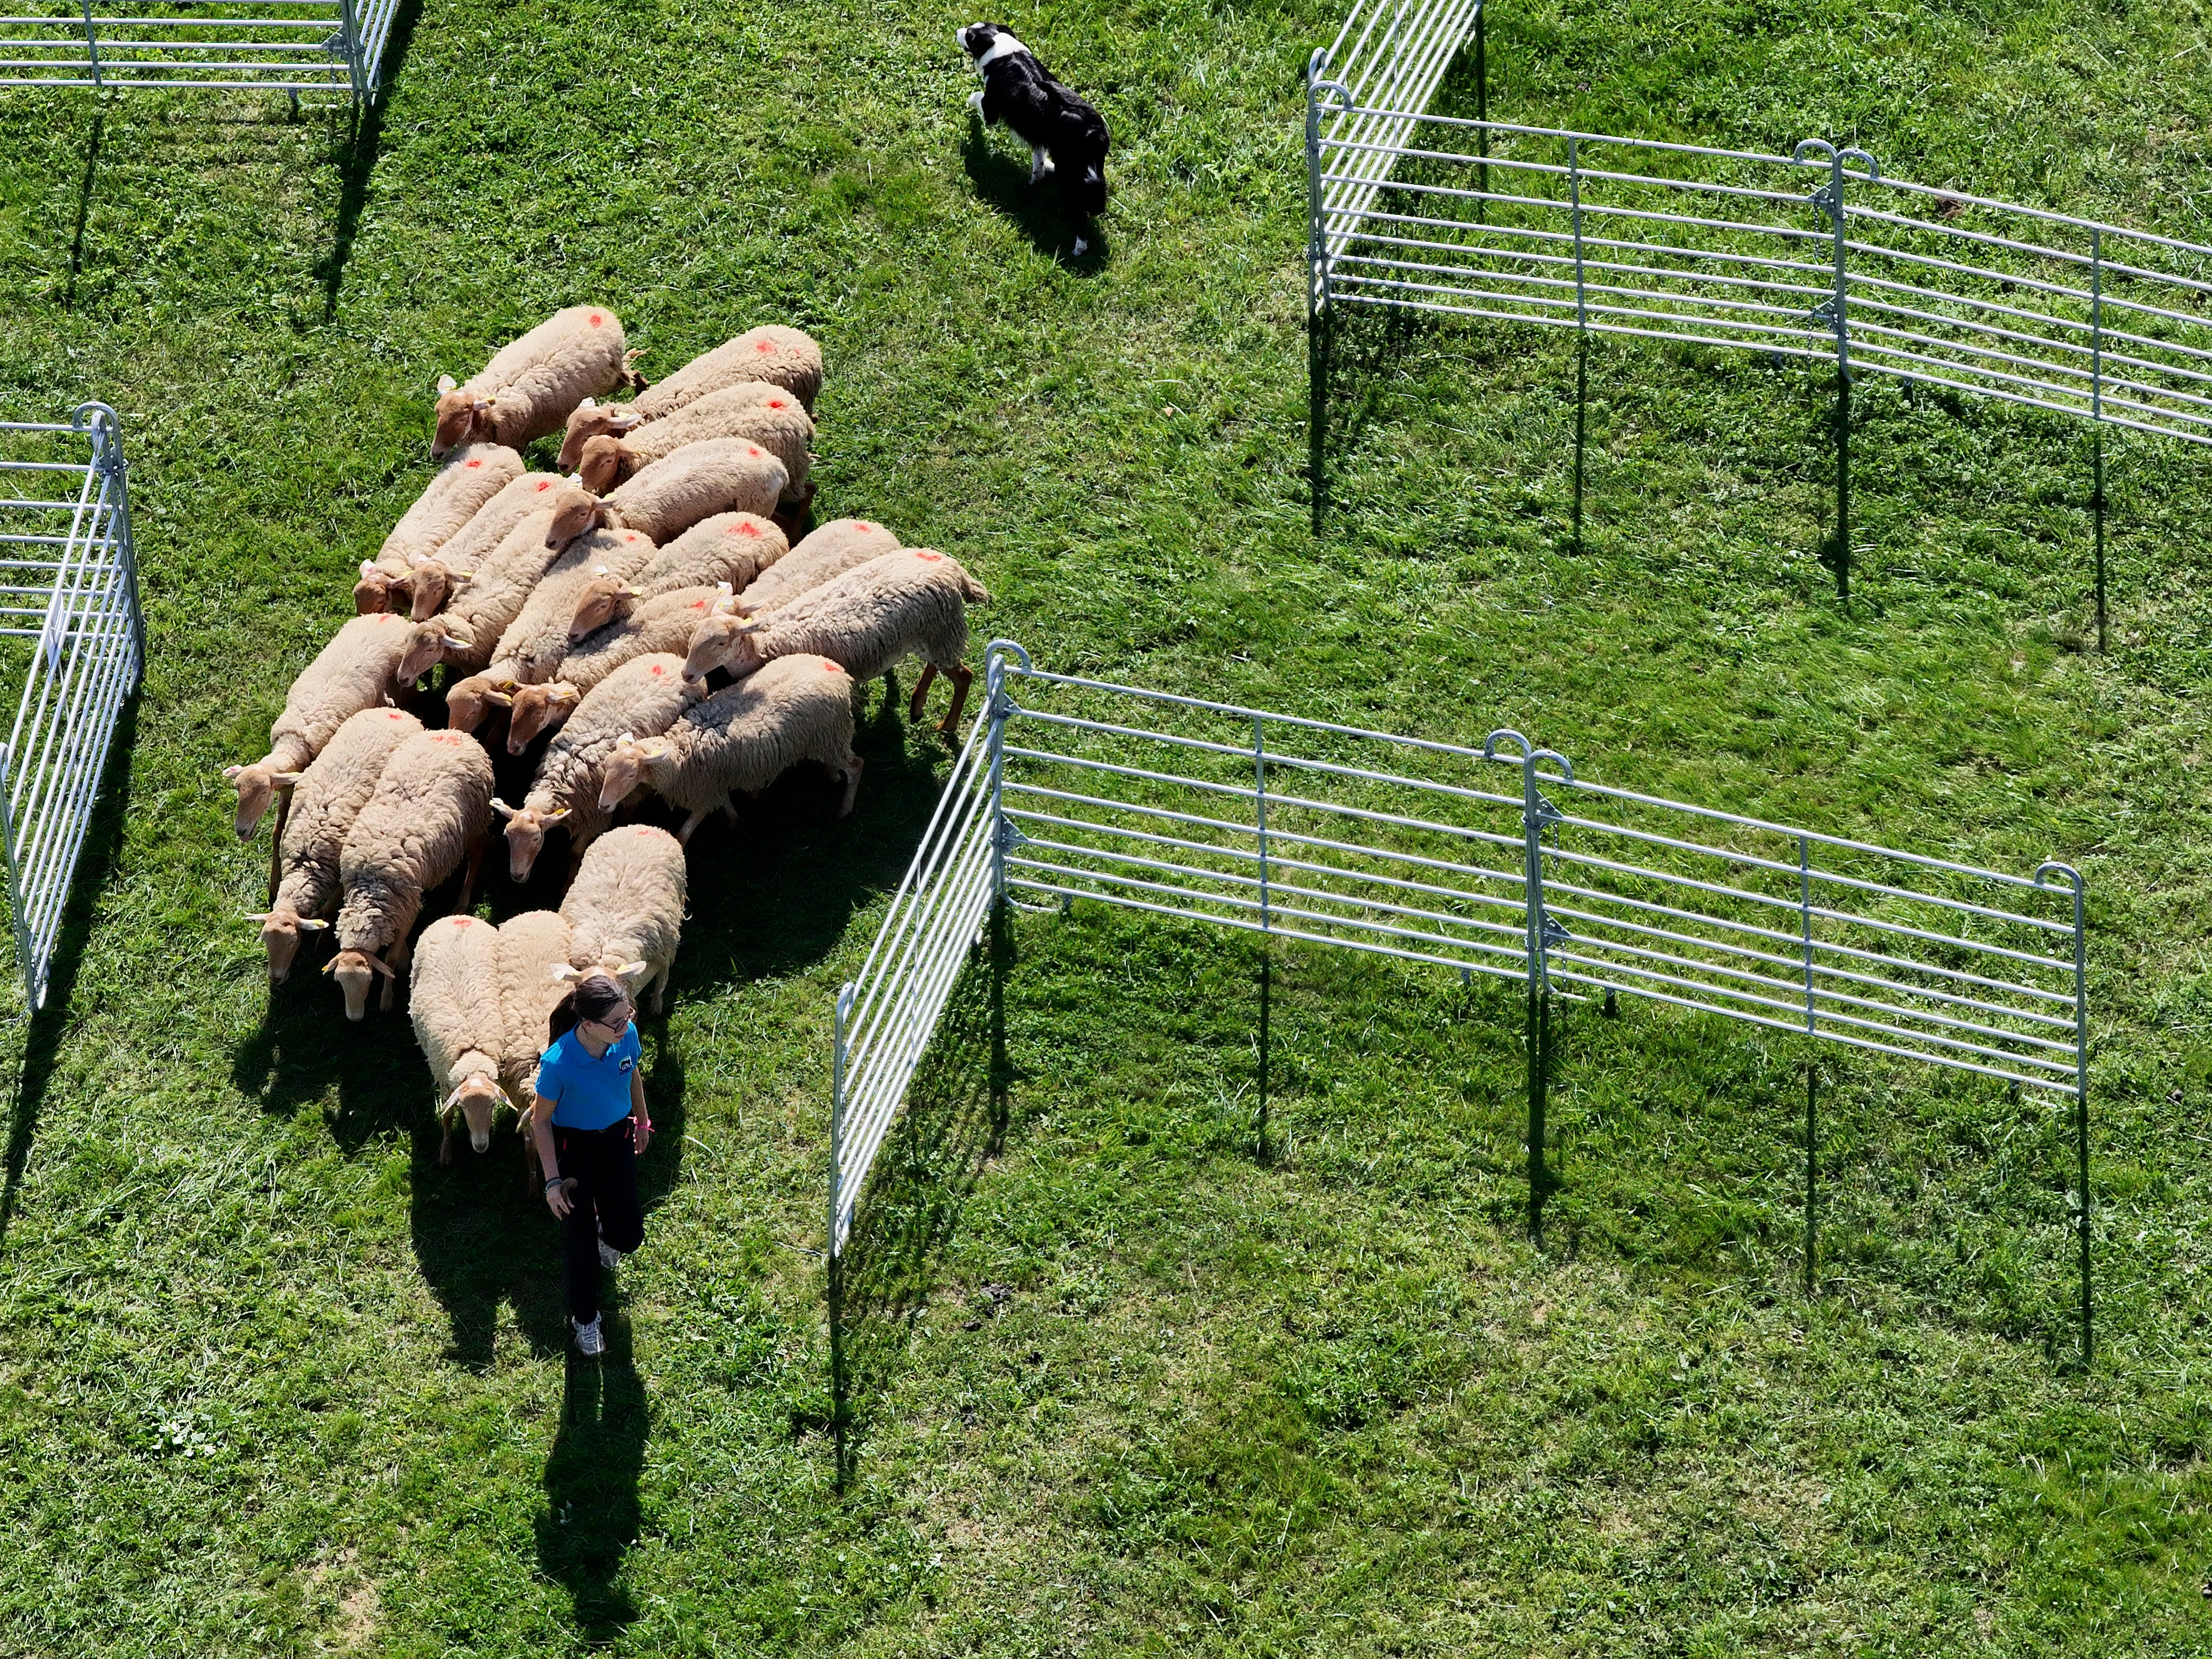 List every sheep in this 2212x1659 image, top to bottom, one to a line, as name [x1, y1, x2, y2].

sheep [430, 302, 641, 462]
sheep [557, 325, 829, 478]
sheep [578, 381, 814, 497]
sheep [542, 438, 789, 551]
sheep [345, 443, 527, 616]
sheep [400, 467, 575, 621]
sheep [393, 509, 563, 687]
sheep [567, 512, 789, 643]
sheep [710, 513, 905, 623]
sheep [446, 528, 660, 735]
sheep [681, 548, 991, 736]
sheep [509, 570, 728, 756]
sheep [223, 613, 418, 903]
sheep [490, 653, 708, 883]
sheep [598, 653, 864, 847]
sheep [244, 707, 424, 985]
sheep [322, 727, 496, 1020]
sheep [552, 825, 688, 1032]
sheep [498, 910, 569, 1199]
sheep [408, 915, 518, 1166]